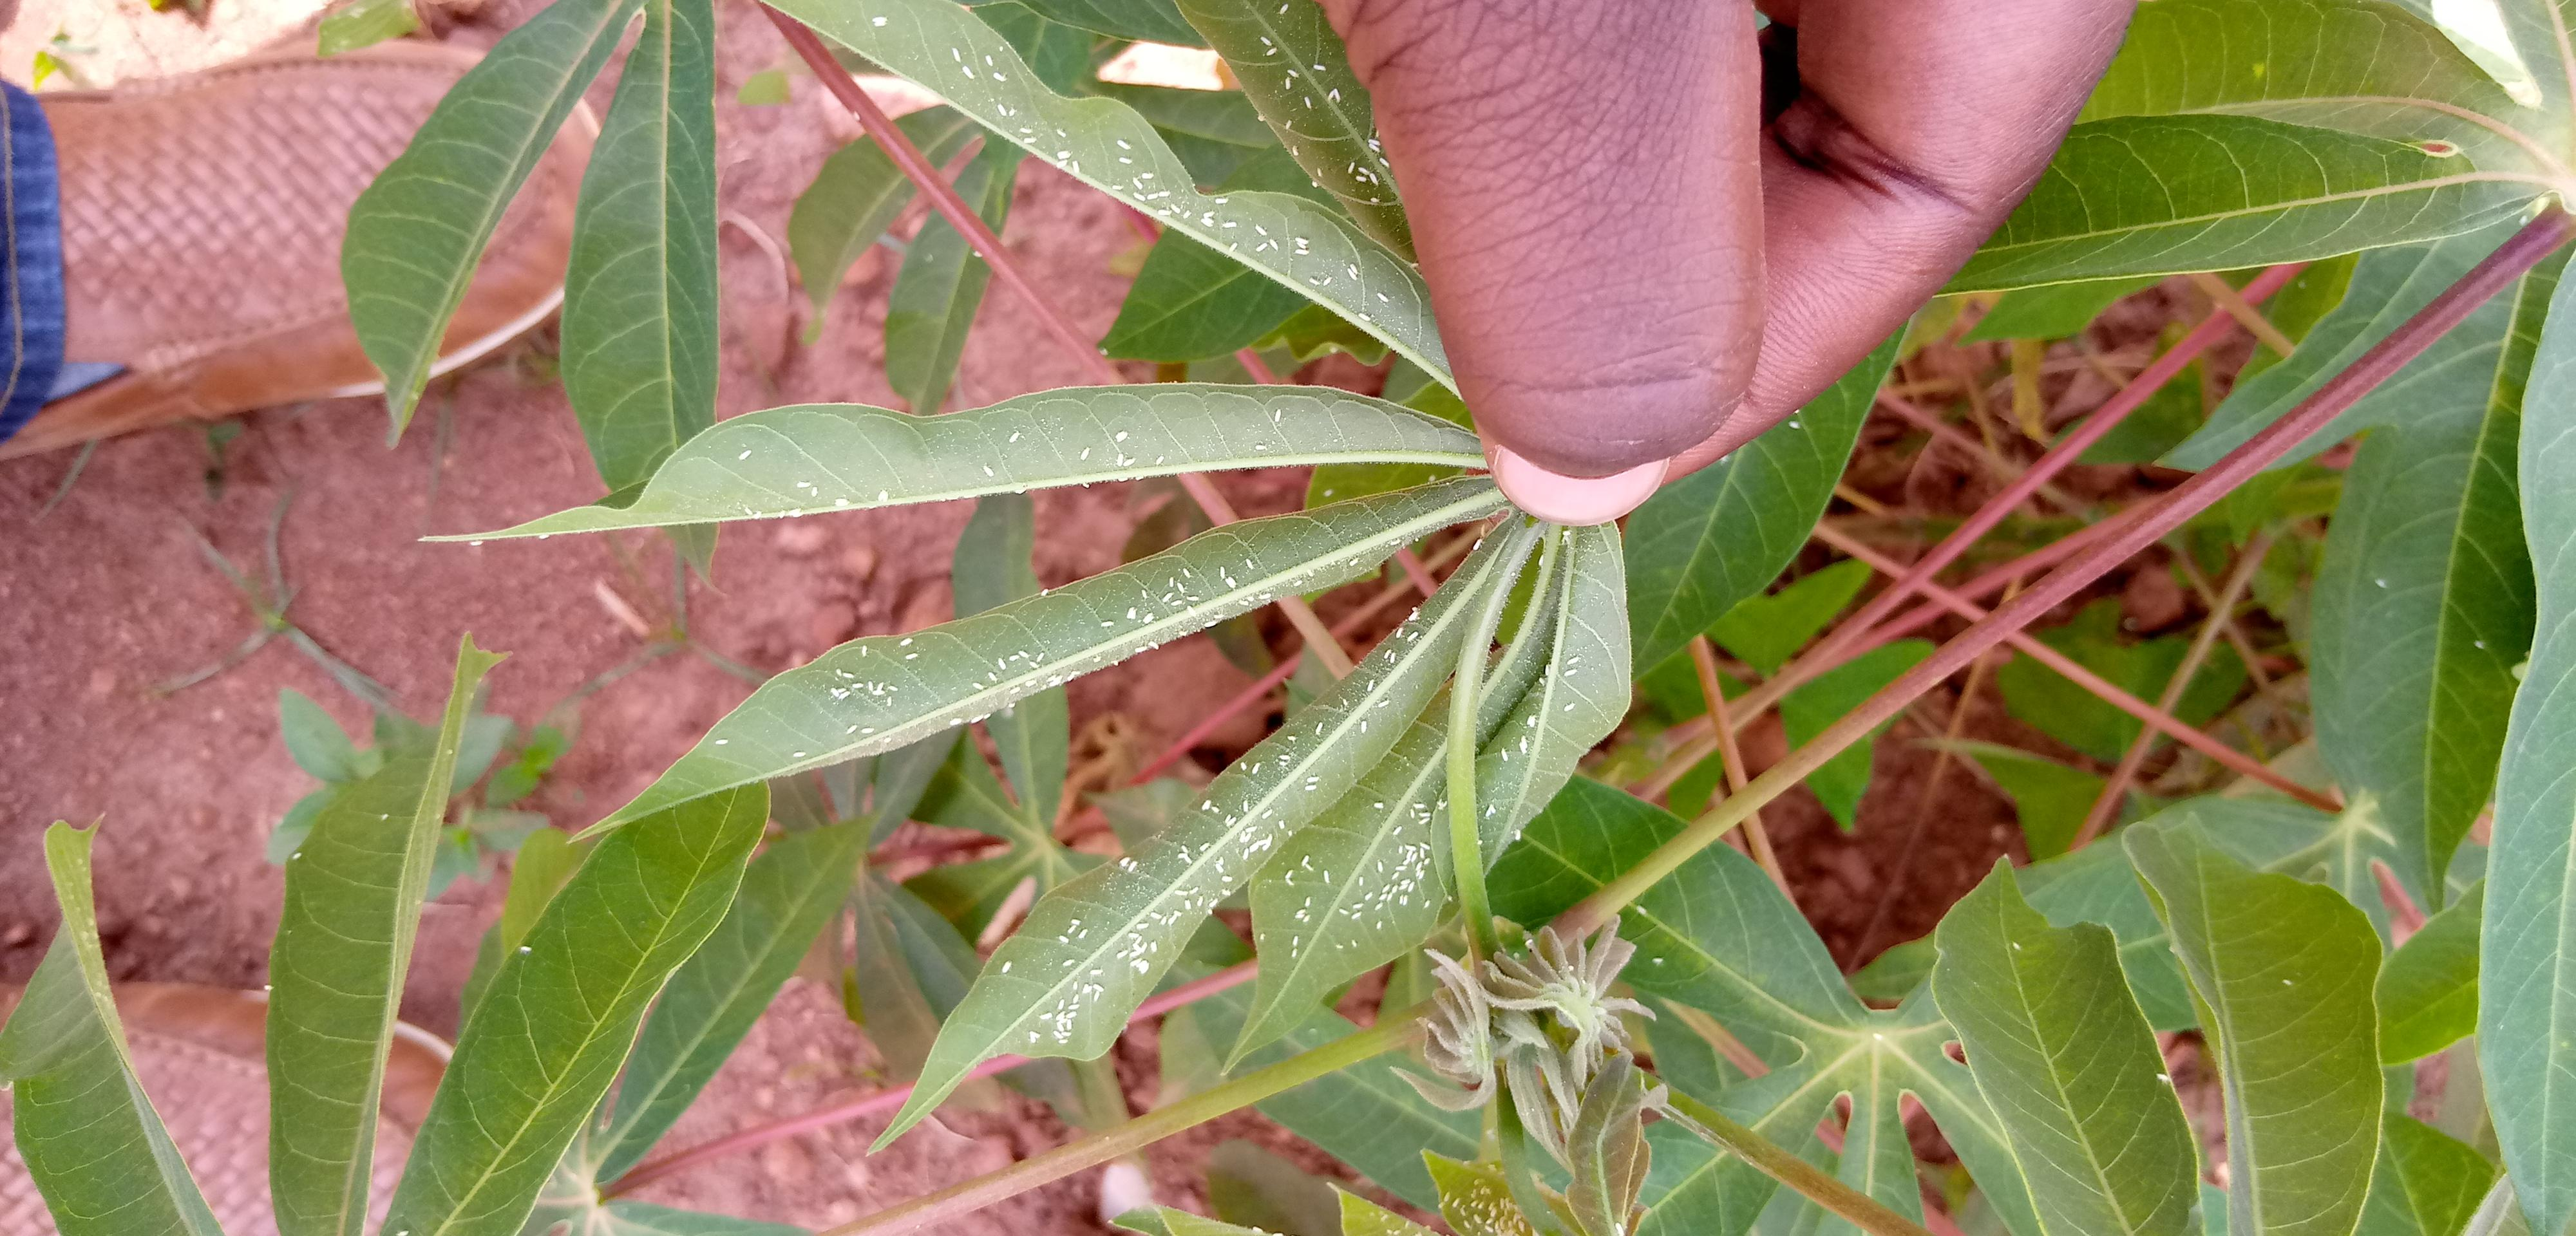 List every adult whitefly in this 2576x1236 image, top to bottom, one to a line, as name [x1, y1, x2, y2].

whitefly [1278, 3, 1291, 15]
whitefly [871, 15, 889, 22]
whitefly [873, 21, 887, 28]
whitefly [1258, 35, 1273, 48]
whitefly [997, 45, 1005, 53]
whitefly [949, 46, 963, 64]
whitefly [1265, 46, 1278, 58]
whitefly [983, 52, 996, 68]
whitefly [1311, 62, 1331, 73]
whitefly [961, 64, 977, 82]
whitefly [1285, 68, 1300, 79]
whitefly [992, 70, 1008, 84]
whitefly [1283, 75, 1293, 91]
whitefly [1333, 87, 1345, 104]
whitefly [1327, 90, 1334, 100]
whitefly [1303, 95, 1316, 110]
whitefly [996, 102, 1007, 118]
whitefly [1007, 104, 1018, 118]
whitefly [1255, 111, 1269, 124]
whitefly [1283, 117, 1294, 133]
whitefly [1018, 126, 1035, 135]
whitefly [1055, 126, 1068, 138]
whitefly [1021, 135, 1038, 146]
whitefly [1115, 137, 1133, 151]
whitefly [1367, 138, 1381, 145]
whitefly [1367, 143, 1382, 153]
whitefly [1291, 144, 1302, 158]
whitefly [1056, 150, 1068, 156]
whitefly [1057, 153, 1072, 160]
whitefly [1117, 155, 1133, 165]
whitefly [1378, 156, 1392, 169]
whitefly [1055, 158, 1069, 169]
whitefly [1071, 160, 1082, 174]
whitefly [1346, 160, 1356, 175]
whitefly [1316, 165, 1324, 178]
whitefly [1357, 166, 1369, 176]
whitefly [1141, 169, 1156, 180]
whitefly [1368, 173, 1380, 187]
whitefly [1354, 175, 1368, 184]
whitefly [1132, 176, 1143, 191]
whitefly [1311, 180, 1320, 189]
whitefly [1110, 183, 1126, 191]
whitefly [1159, 189, 1171, 198]
whitefly [1132, 191, 1146, 203]
whitefly [1146, 192, 1159, 200]
whitefly [1367, 196, 1383, 206]
whitefly [1213, 196, 1231, 205]
whitefly [1170, 202, 1182, 214]
whitefly [1157, 208, 1172, 217]
whitefly [1182, 209, 1193, 220]
whitefly [1202, 209, 1217, 218]
whitefly [1199, 217, 1215, 229]
whitefly [1220, 219, 1239, 230]
whitefly [1254, 223, 1269, 238]
whitefly [1293, 236, 1310, 245]
whitefly [1267, 238, 1280, 252]
whitefly [1227, 240, 1239, 252]
whitefly [1255, 241, 1269, 253]
whitefly [1296, 242, 1307, 250]
whitefly [1293, 248, 1310, 257]
whitefly [1349, 263, 1359, 275]
whitefly [1346, 267, 1358, 281]
whitefly [1322, 274, 1333, 288]
whitefly [1307, 276, 1321, 287]
whitefly [1375, 290, 1390, 304]
whitefly [1357, 312, 1372, 323]
whitefly [1273, 406, 1282, 423]
whitefly [1007, 429, 1023, 444]
whitefly [1115, 430, 1126, 440]
whitefly [1117, 431, 1128, 443]
whitefly [1253, 444, 1269, 453]
whitefly [1079, 444, 1092, 462]
whitefly [736, 447, 753, 461]
whitefly [1116, 451, 1124, 469]
whitefly [1154, 453, 1167, 467]
whitefly [1122, 456, 1138, 469]
whitefly [981, 464, 996, 479]
whitefly [1135, 476, 1145, 482]
whitefly [1116, 478, 1129, 482]
whitefly [795, 480, 812, 489]
whitefly [1081, 482, 1090, 490]
whitefly [810, 485, 821, 497]
whitefly [877, 489, 886, 503]
whitefly [883, 491, 889, 501]
whitefly [834, 497, 849, 502]
whitefly [833, 501, 850, 507]
whitefly [743, 505, 753, 515]
whitefly [789, 507, 802, 514]
whitefly [778, 508, 786, 520]
whitefly [753, 509, 763, 519]
whitefly [792, 512, 804, 518]
whitefly [1560, 529, 1573, 534]
whitefly [537, 534, 552, 541]
whitefly [1472, 536, 1484, 552]
whitefly [1390, 538, 1403, 548]
whitefly [469, 540, 484, 548]
whitefly [1537, 553, 1545, 567]
whitefly [1348, 556, 1360, 567]
whitefly [1245, 556, 1256, 571]
whitefly [1218, 564, 1227, 580]
whitefly [1181, 566, 1192, 580]
whitefly [1306, 568, 1316, 577]
whitefly [1168, 574, 1175, 588]
whitefly [1228, 576, 1236, 586]
whitefly [1226, 578, 1235, 589]
whitefly [1293, 578, 1305, 588]
whitefly [1176, 580, 1188, 594]
whitefly [1039, 586, 1050, 597]
whitefly [1140, 588, 1150, 601]
whitefly [1162, 590, 1174, 604]
whitefly [1258, 592, 1273, 601]
whitefly [1184, 594, 1200, 602]
whitefly [1246, 595, 1256, 602]
whitefly [1170, 599, 1183, 607]
whitefly [1237, 599, 1250, 606]
whitefly [1186, 604, 1198, 618]
whitefly [1126, 605, 1135, 619]
whitefly [1410, 605, 1421, 612]
whitefly [1132, 608, 1137, 619]
whitefly [1408, 610, 1420, 624]
whitefly [1211, 611, 1226, 620]
whitefly [1142, 612, 1154, 623]
whitefly [1145, 615, 1155, 624]
whitefly [1098, 619, 1115, 628]
whitefly [1202, 620, 1218, 628]
whitefly [1394, 626, 1406, 639]
whitefly [1178, 629, 1189, 637]
whitefly [1406, 630, 1419, 644]
whitefly [899, 636, 914, 647]
whitefly [1147, 639, 1161, 651]
whitefly [860, 642, 869, 659]
whitefly [1134, 644, 1148, 654]
whitefly [1017, 648, 1030, 659]
whitefly [1383, 648, 1392, 660]
whitefly [1389, 650, 1397, 665]
whitefly [904, 651, 920, 661]
whitefly [1036, 651, 1045, 663]
whitefly [1009, 653, 1020, 662]
whitefly [997, 654, 1009, 671]
whitefly [1090, 654, 1103, 664]
whitefly [1566, 655, 1580, 666]
whitefly [1112, 658, 1120, 668]
whitefly [1028, 660, 1039, 669]
whitefly [1543, 662, 1553, 677]
whitefly [835, 667, 842, 678]
whitefly [1563, 668, 1578, 678]
whitefly [1070, 669, 1082, 675]
whitefly [987, 670, 999, 684]
whitefly [842, 672, 855, 680]
whitefly [1066, 673, 1075, 684]
whitefly [1047, 674, 1057, 682]
whitefly [1054, 675, 1064, 682]
whitefly [1538, 676, 1546, 687]
whitefly [1365, 678, 1376, 693]
whitefly [1025, 679, 1037, 688]
whitefly [866, 679, 875, 693]
whitefly [1048, 679, 1061, 688]
whitefly [877, 680, 885, 691]
whitefly [850, 681, 865, 689]
whitefly [971, 681, 986, 691]
whitefly [887, 684, 898, 693]
whitefly [1009, 686, 1021, 696]
whitefly [830, 686, 840, 698]
whitefly [837, 686, 848, 694]
whitefly [871, 689, 886, 697]
whitefly [840, 690, 851, 700]
whitefly [886, 693, 893, 708]
whitefly [1341, 697, 1349, 707]
whitefly [1377, 698, 1392, 709]
whitefly [1007, 701, 1016, 709]
whitefly [1562, 701, 1577, 714]
whitefly [983, 711, 992, 720]
whitefly [971, 713, 984, 726]
whitefly [1526, 713, 1533, 727]
whitefly [1529, 714, 1537, 728]
whitefly [948, 716, 963, 727]
whitefly [1359, 718, 1369, 736]
whitefly [1314, 720, 1325, 736]
whitefly [846, 722, 859, 735]
whitefly [860, 726, 876, 736]
whitefly [1520, 734, 1528, 749]
whitefly [1285, 735, 1298, 742]
whitefly [882, 736, 894, 745]
whitefly [714, 737, 730, 746]
whitefly [1519, 741, 1528, 756]
whitefly [1499, 746, 1510, 763]
whitefly [791, 749, 807, 759]
whitefly [1277, 754, 1292, 762]
whitefly [1240, 760, 1248, 772]
whitefly [1278, 760, 1289, 767]
whitefly [1251, 761, 1262, 776]
whitefly [1305, 774, 1321, 783]
whitefly [1303, 785, 1318, 792]
whitefly [1434, 796, 1448, 812]
whitefly [1240, 798, 1251, 814]
whitefly [1201, 799, 1209, 812]
whitefly [1206, 800, 1212, 810]
whitefly [1482, 800, 1499, 818]
whitefly [1411, 801, 1426, 809]
whitefly [1372, 801, 1385, 810]
whitefly [1210, 805, 1221, 814]
whitefly [1261, 807, 1274, 820]
whitefly [1409, 807, 1416, 819]
whitefly [379, 809, 390, 825]
whitefly [1417, 811, 1432, 818]
whitefly [1224, 813, 1231, 822]
whitefly [1227, 816, 1238, 827]
whitefly [1417, 816, 1432, 826]
whitefly [1276, 818, 1287, 830]
whitefly [1245, 824, 1258, 833]
whitefly [1392, 825, 1403, 837]
whitefly [1513, 826, 1524, 842]
whitefly [1287, 828, 1295, 836]
whitefly [1238, 829, 1246, 844]
whitefly [1245, 831, 1253, 842]
whitefly [1267, 832, 1275, 845]
whitefly [1260, 839, 1267, 847]
whitefly [1199, 841, 1211, 853]
whitefly [1249, 841, 1260, 853]
whitefly [1419, 841, 1431, 850]
whitefly [1397, 843, 1404, 854]
whitefly [1404, 843, 1417, 850]
whitefly [1262, 843, 1271, 850]
whitefly [1180, 844, 1189, 853]
whitefly [1240, 847, 1249, 861]
whitefly [1419, 847, 1426, 858]
whitefly [290, 850, 307, 865]
whitefly [1406, 850, 1414, 858]
whitefly [1411, 850, 1418, 863]
whitefly [1177, 852, 1189, 859]
whitefly [1300, 854, 1310, 866]
whitefly [1118, 855, 1132, 867]
whitefly [1216, 856, 1225, 865]
whitefly [1184, 856, 1193, 864]
whitefly [1424, 856, 1431, 865]
whitefly [1402, 857, 1412, 865]
whitefly [1127, 859, 1139, 874]
whitefly [1376, 859, 1385, 874]
whitefly [1415, 860, 1423, 871]
whitefly [1215, 862, 1225, 874]
whitefly [1305, 863, 1314, 872]
whitefly [1394, 864, 1408, 872]
whitefly [1283, 868, 1294, 879]
whitefly [1321, 868, 1332, 885]
whitefly [1416, 869, 1421, 878]
whitefly [1417, 869, 1426, 880]
whitefly [1390, 871, 1401, 880]
whitefly [1220, 874, 1234, 883]
whitefly [1358, 875, 1365, 886]
whitefly [1401, 877, 1412, 885]
whitefly [1284, 878, 1297, 886]
whitefly [1406, 879, 1416, 893]
whitefly [1381, 882, 1391, 893]
whitefly [1392, 883, 1399, 894]
whitefly [1398, 884, 1408, 891]
whitefly [1189, 885, 1199, 895]
whitefly [1220, 886, 1232, 897]
whitefly [1173, 888, 1189, 897]
whitefly [1364, 890, 1374, 901]
whitefly [1387, 892, 1392, 902]
whitefly [1378, 892, 1388, 901]
whitefly [1398, 893, 1404, 905]
whitefly [1403, 894, 1409, 906]
whitefly [1196, 894, 1204, 908]
whitefly [1303, 895, 1314, 908]
whitefly [1208, 897, 1219, 908]
whitefly [1183, 898, 1192, 912]
whitefly [1423, 898, 1432, 910]
whitefly [1351, 901, 1365, 910]
whitefly [1374, 901, 1384, 912]
whitefly [1634, 903, 1650, 918]
whitefly [1338, 906, 1350, 916]
whitefly [1206, 907, 1215, 915]
whitefly [1294, 908, 1306, 914]
whitefly [1172, 909, 1183, 917]
whitefly [1350, 910, 1363, 921]
whitefly [1147, 910, 1163, 921]
whitefly [1302, 913, 1311, 924]
whitefly [1168, 914, 1177, 926]
whitefly [1293, 914, 1305, 919]
whitefly [1159, 915, 1168, 926]
whitefly [1070, 918, 1082, 925]
whitefly [1374, 919, 1384, 931]
whitefly [1134, 920, 1151, 930]
whitefly [1067, 924, 1077, 934]
whitefly [1077, 928, 1089, 940]
whitefly [1127, 930, 1140, 939]
whitefly [1258, 932, 1267, 942]
whitefly [1057, 934, 1070, 944]
whitefly [1291, 934, 1299, 946]
whitefly [1135, 935, 1142, 942]
whitefly [1350, 938, 1358, 948]
whitefly [2009, 938, 2023, 951]
whitefly [1150, 940, 1159, 953]
whitefly [1141, 941, 1148, 952]
whitefly [516, 942, 535, 955]
whitefly [1132, 942, 1141, 951]
whitefly [1334, 943, 1344, 951]
whitefly [1289, 947, 1299, 959]
whitefly [1116, 949, 1130, 959]
whitefly [1129, 951, 1141, 958]
whitefly [1649, 955, 1667, 966]
whitefly [1060, 957, 1077, 968]
whitefly [1129, 957, 1143, 967]
whitefly [1001, 959, 1013, 975]
whitefly [1136, 959, 1148, 968]
whitefly [1138, 962, 1150, 973]
whitefly [1088, 968, 1104, 976]
whitefly [2280, 977, 2293, 988]
whitefly [1072, 979, 1079, 991]
whitefly [260, 980, 278, 994]
whitefly [1082, 982, 1089, 995]
whitefly [1092, 983, 1105, 993]
whitefly [1086, 985, 1093, 993]
whitefly [1092, 990, 1100, 1002]
whitefly [1071, 993, 1080, 1004]
whitefly [1057, 997, 1066, 1010]
whitefly [1068, 1004, 1081, 1011]
whitefly [1055, 1010, 1066, 1021]
whitefly [1065, 1010, 1077, 1019]
whitefly [1038, 1012, 1054, 1021]
whitefly [1066, 1018, 1074, 1030]
whitefly [1056, 1022, 1065, 1032]
whitefly [1029, 1030, 1041, 1040]
whitefly [1052, 1030, 1063, 1040]
whitefly [1061, 1031, 1072, 1036]
whitefly [1030, 1033, 1037, 1044]
whitefly [1057, 1038, 1069, 1044]
whitefly [2152, 1070, 2170, 1085]